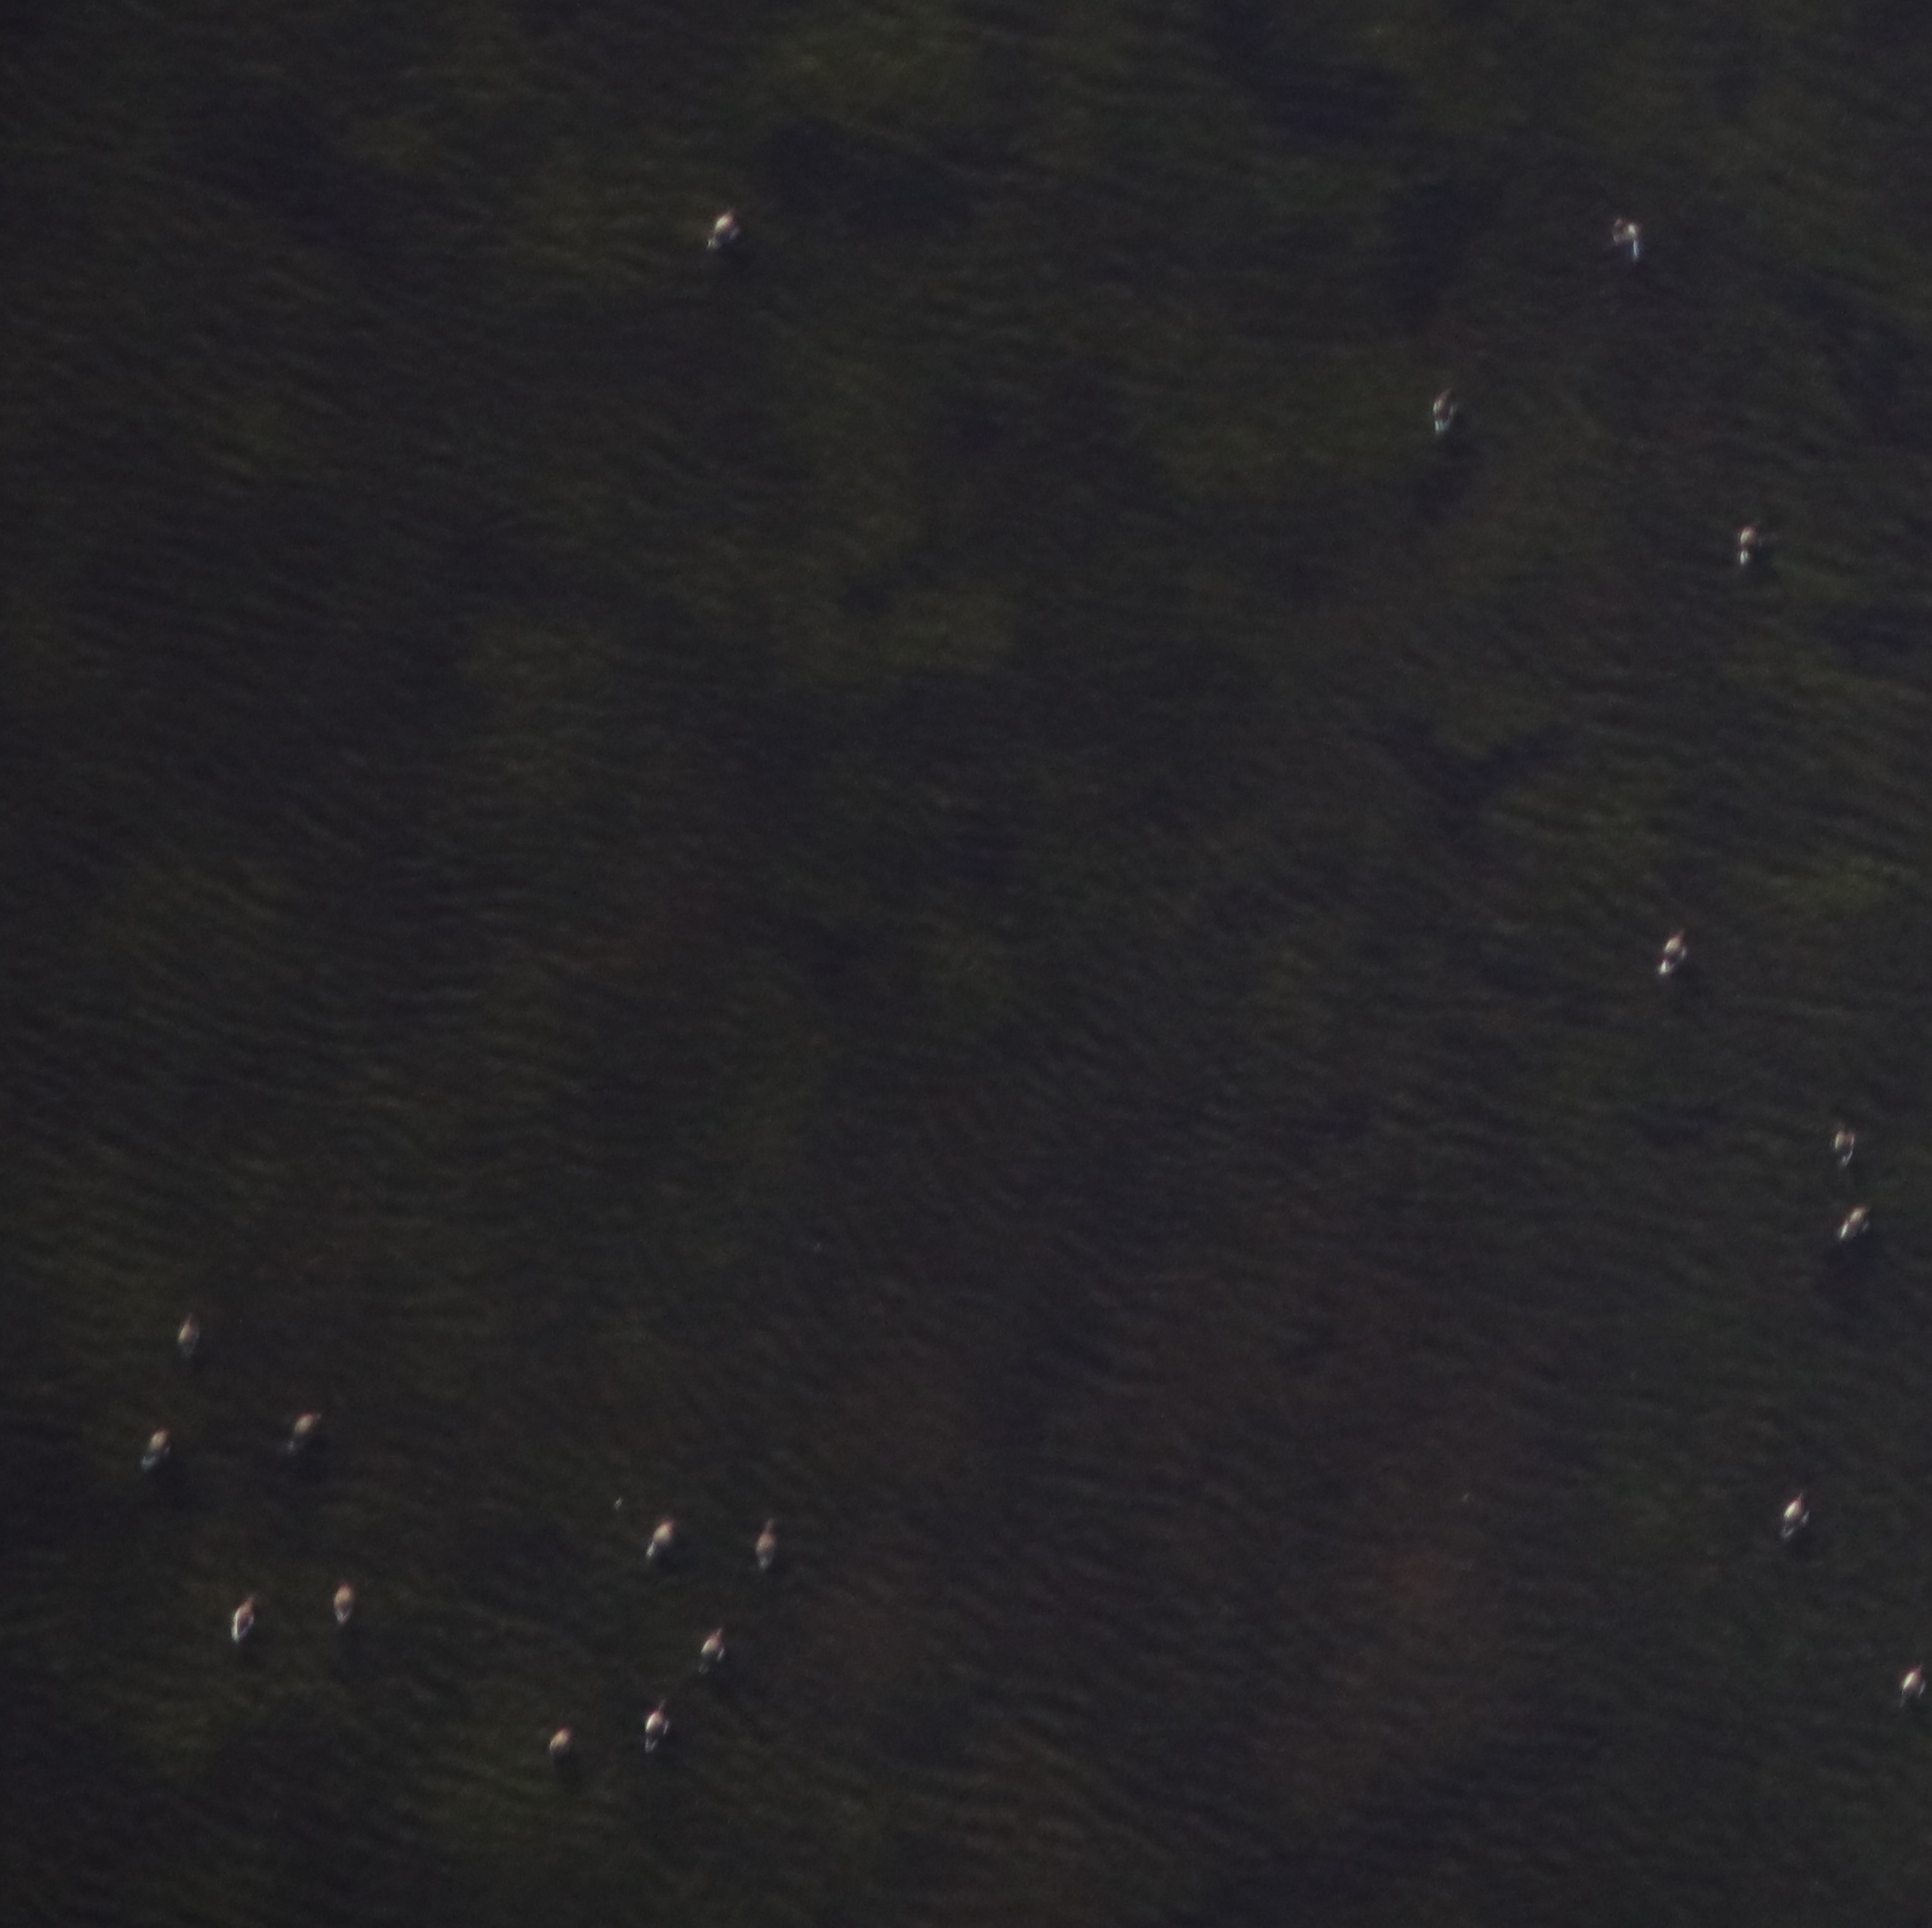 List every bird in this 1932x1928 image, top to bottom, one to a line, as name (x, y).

brant (1636, 232)
brant (724, 233)
brant (1446, 416)
brant (1753, 542)
brant (1672, 954)
brant (1845, 1145)
brant (1854, 1224)
brant (189, 1336)
brant (305, 1425)
brant (153, 1448)
brant (1794, 1518)
brant (660, 1536)
brant (772, 1542)
brant (339, 1608)
brant (244, 1618)
brant (715, 1648)
brant (1909, 1679)
brant (658, 1728)
brant (562, 1751)